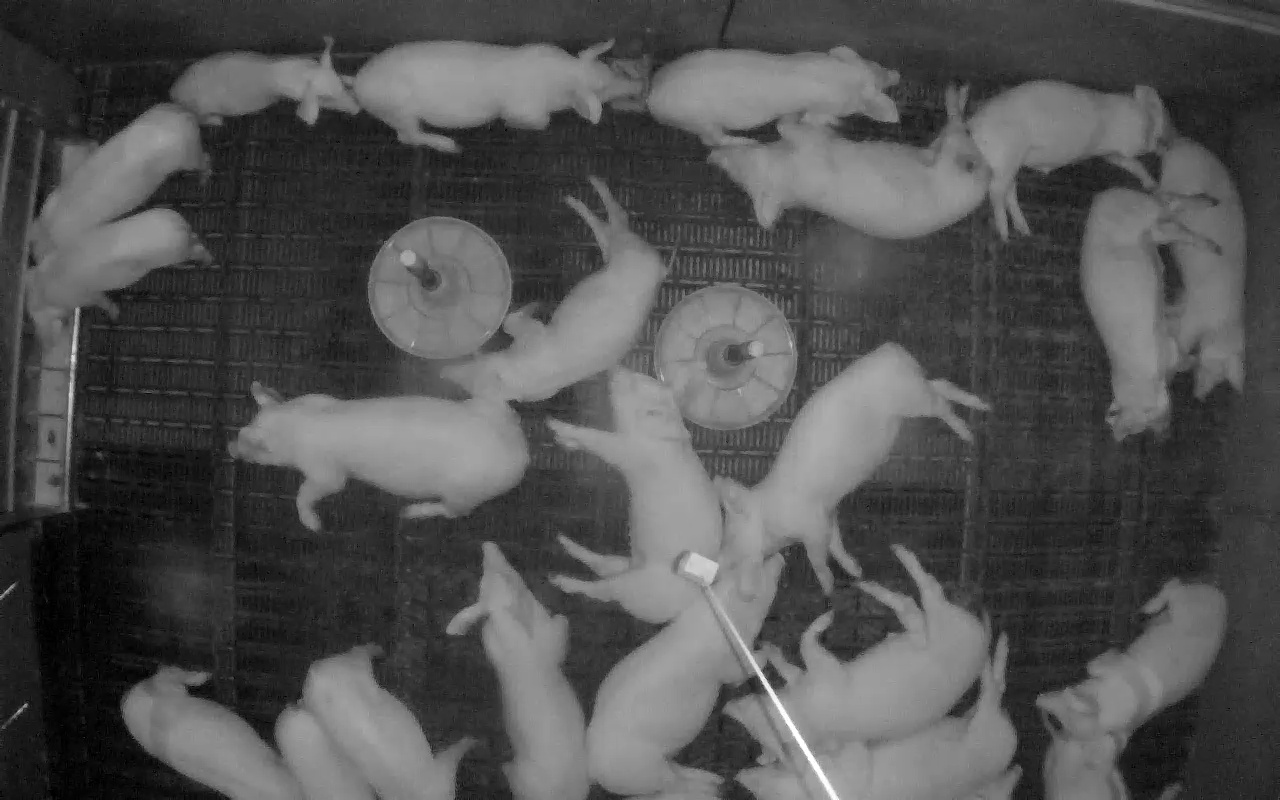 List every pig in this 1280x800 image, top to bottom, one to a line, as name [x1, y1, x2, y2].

pig [356, 36, 642, 153]
pig [168, 39, 363, 125]
pig [644, 45, 902, 148]
pig [965, 76, 1182, 241]
pig [705, 80, 993, 234]
pig [27, 100, 213, 262]
pig [1150, 137, 1250, 402]
pig [440, 177, 678, 403]
pig [1079, 185, 1224, 444]
pig [22, 208, 219, 353]
pig [712, 340, 991, 595]
pig [543, 366, 726, 625]
pig [224, 380, 531, 532]
pig [448, 540, 590, 797]
pig [721, 542, 992, 775]
pig [585, 551, 786, 799]
pig [1033, 579, 1228, 740]
pig [733, 632, 1018, 798]
pig [299, 643, 475, 799]
pig [119, 663, 308, 798]
pig [273, 701, 376, 797]
pig [1040, 709, 1132, 799]
pig [952, 764, 1024, 799]